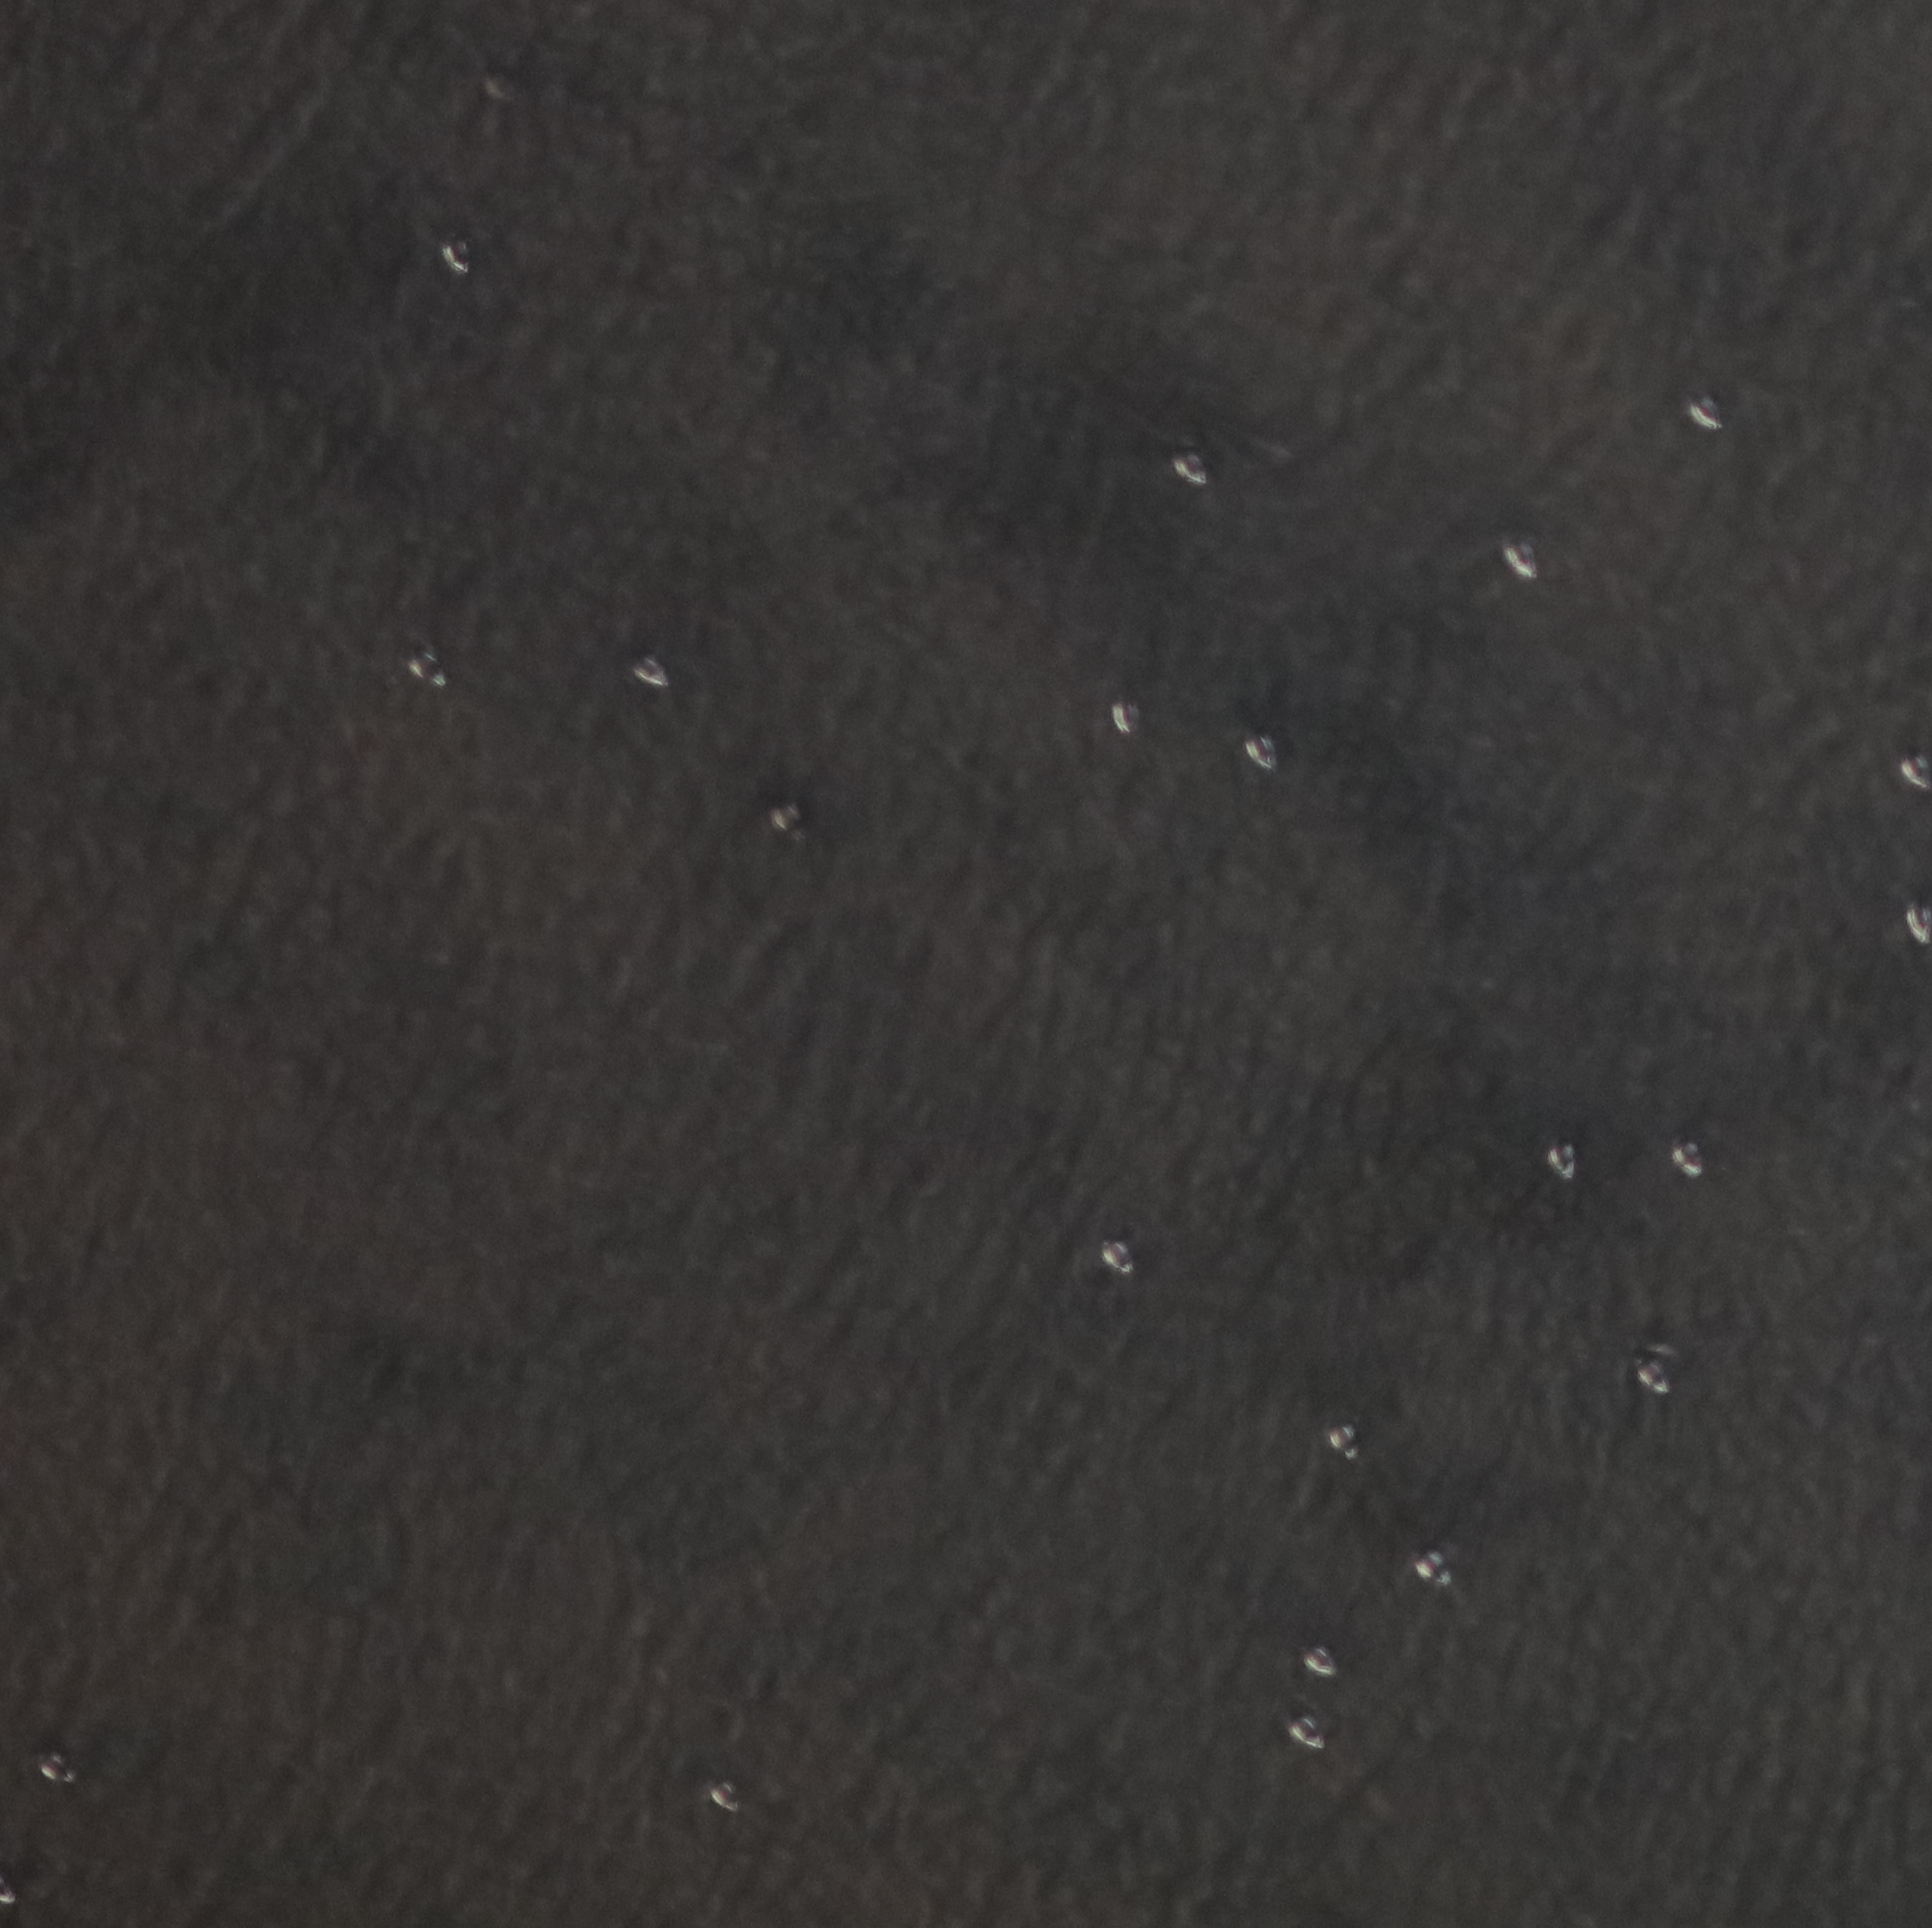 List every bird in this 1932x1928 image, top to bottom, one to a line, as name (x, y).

brant (457, 247)
brant (1705, 412)
brant (1191, 464)
brant (1522, 560)
brant (425, 665)
brant (653, 669)
brant (1131, 711)
brant (1257, 749)
brant (1915, 772)
brant (789, 823)
brant (1927, 923)
brant (1559, 1151)
brant (1687, 1157)
brant (1119, 1256)
brant (1653, 1367)
brant (1342, 1440)
brant (1429, 1566)
brant (1313, 1658)
brant (1305, 1731)
brant (55, 1769)
brant (724, 1796)